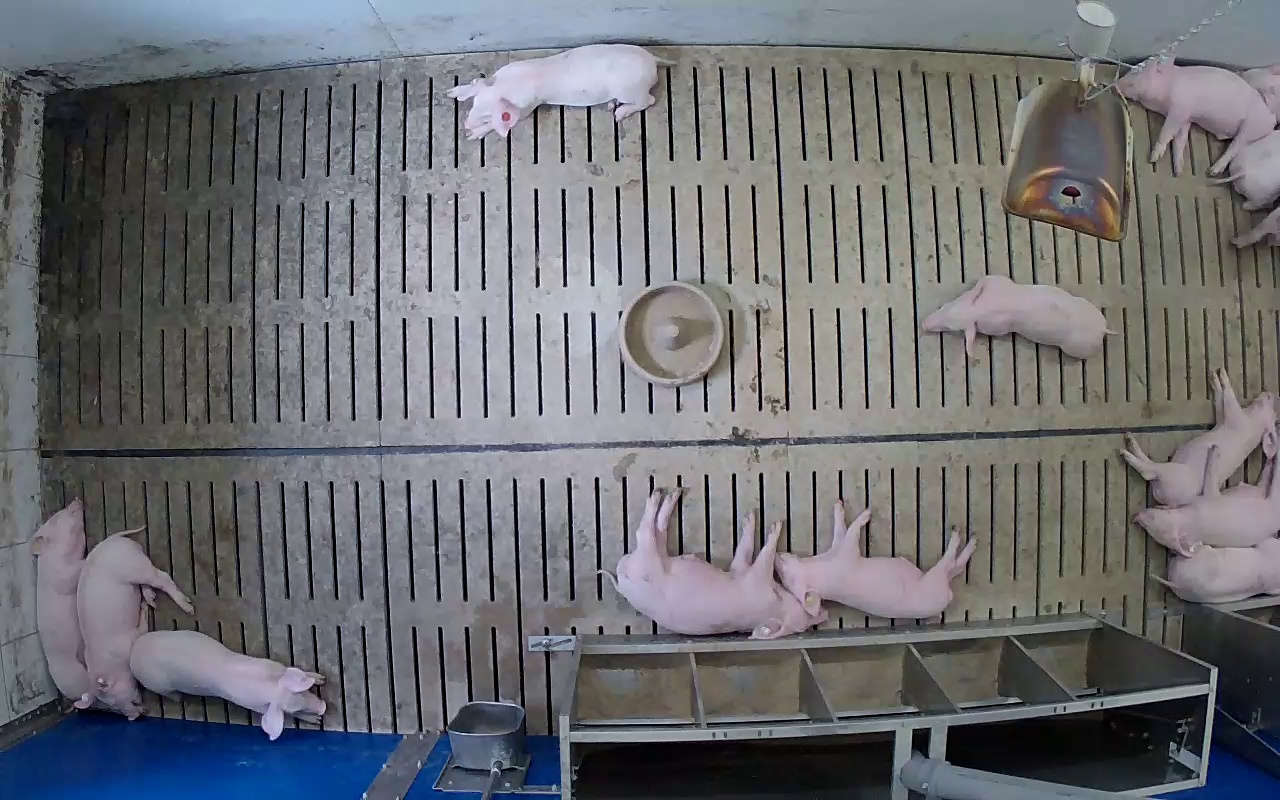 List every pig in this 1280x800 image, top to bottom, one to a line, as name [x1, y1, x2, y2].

pig [444, 42, 678, 144]
pig [1113, 54, 1278, 180]
pig [1234, 65, 1279, 113]
pig [1208, 131, 1279, 207]
pig [1230, 206, 1279, 251]
pig [920, 275, 1117, 364]
pig [1117, 363, 1276, 508]
pig [1131, 445, 1279, 554]
pig [596, 486, 831, 636]
pig [29, 497, 98, 707]
pig [774, 499, 977, 616]
pig [73, 525, 195, 721]
pig [1147, 535, 1278, 606]
pig [129, 630, 328, 740]